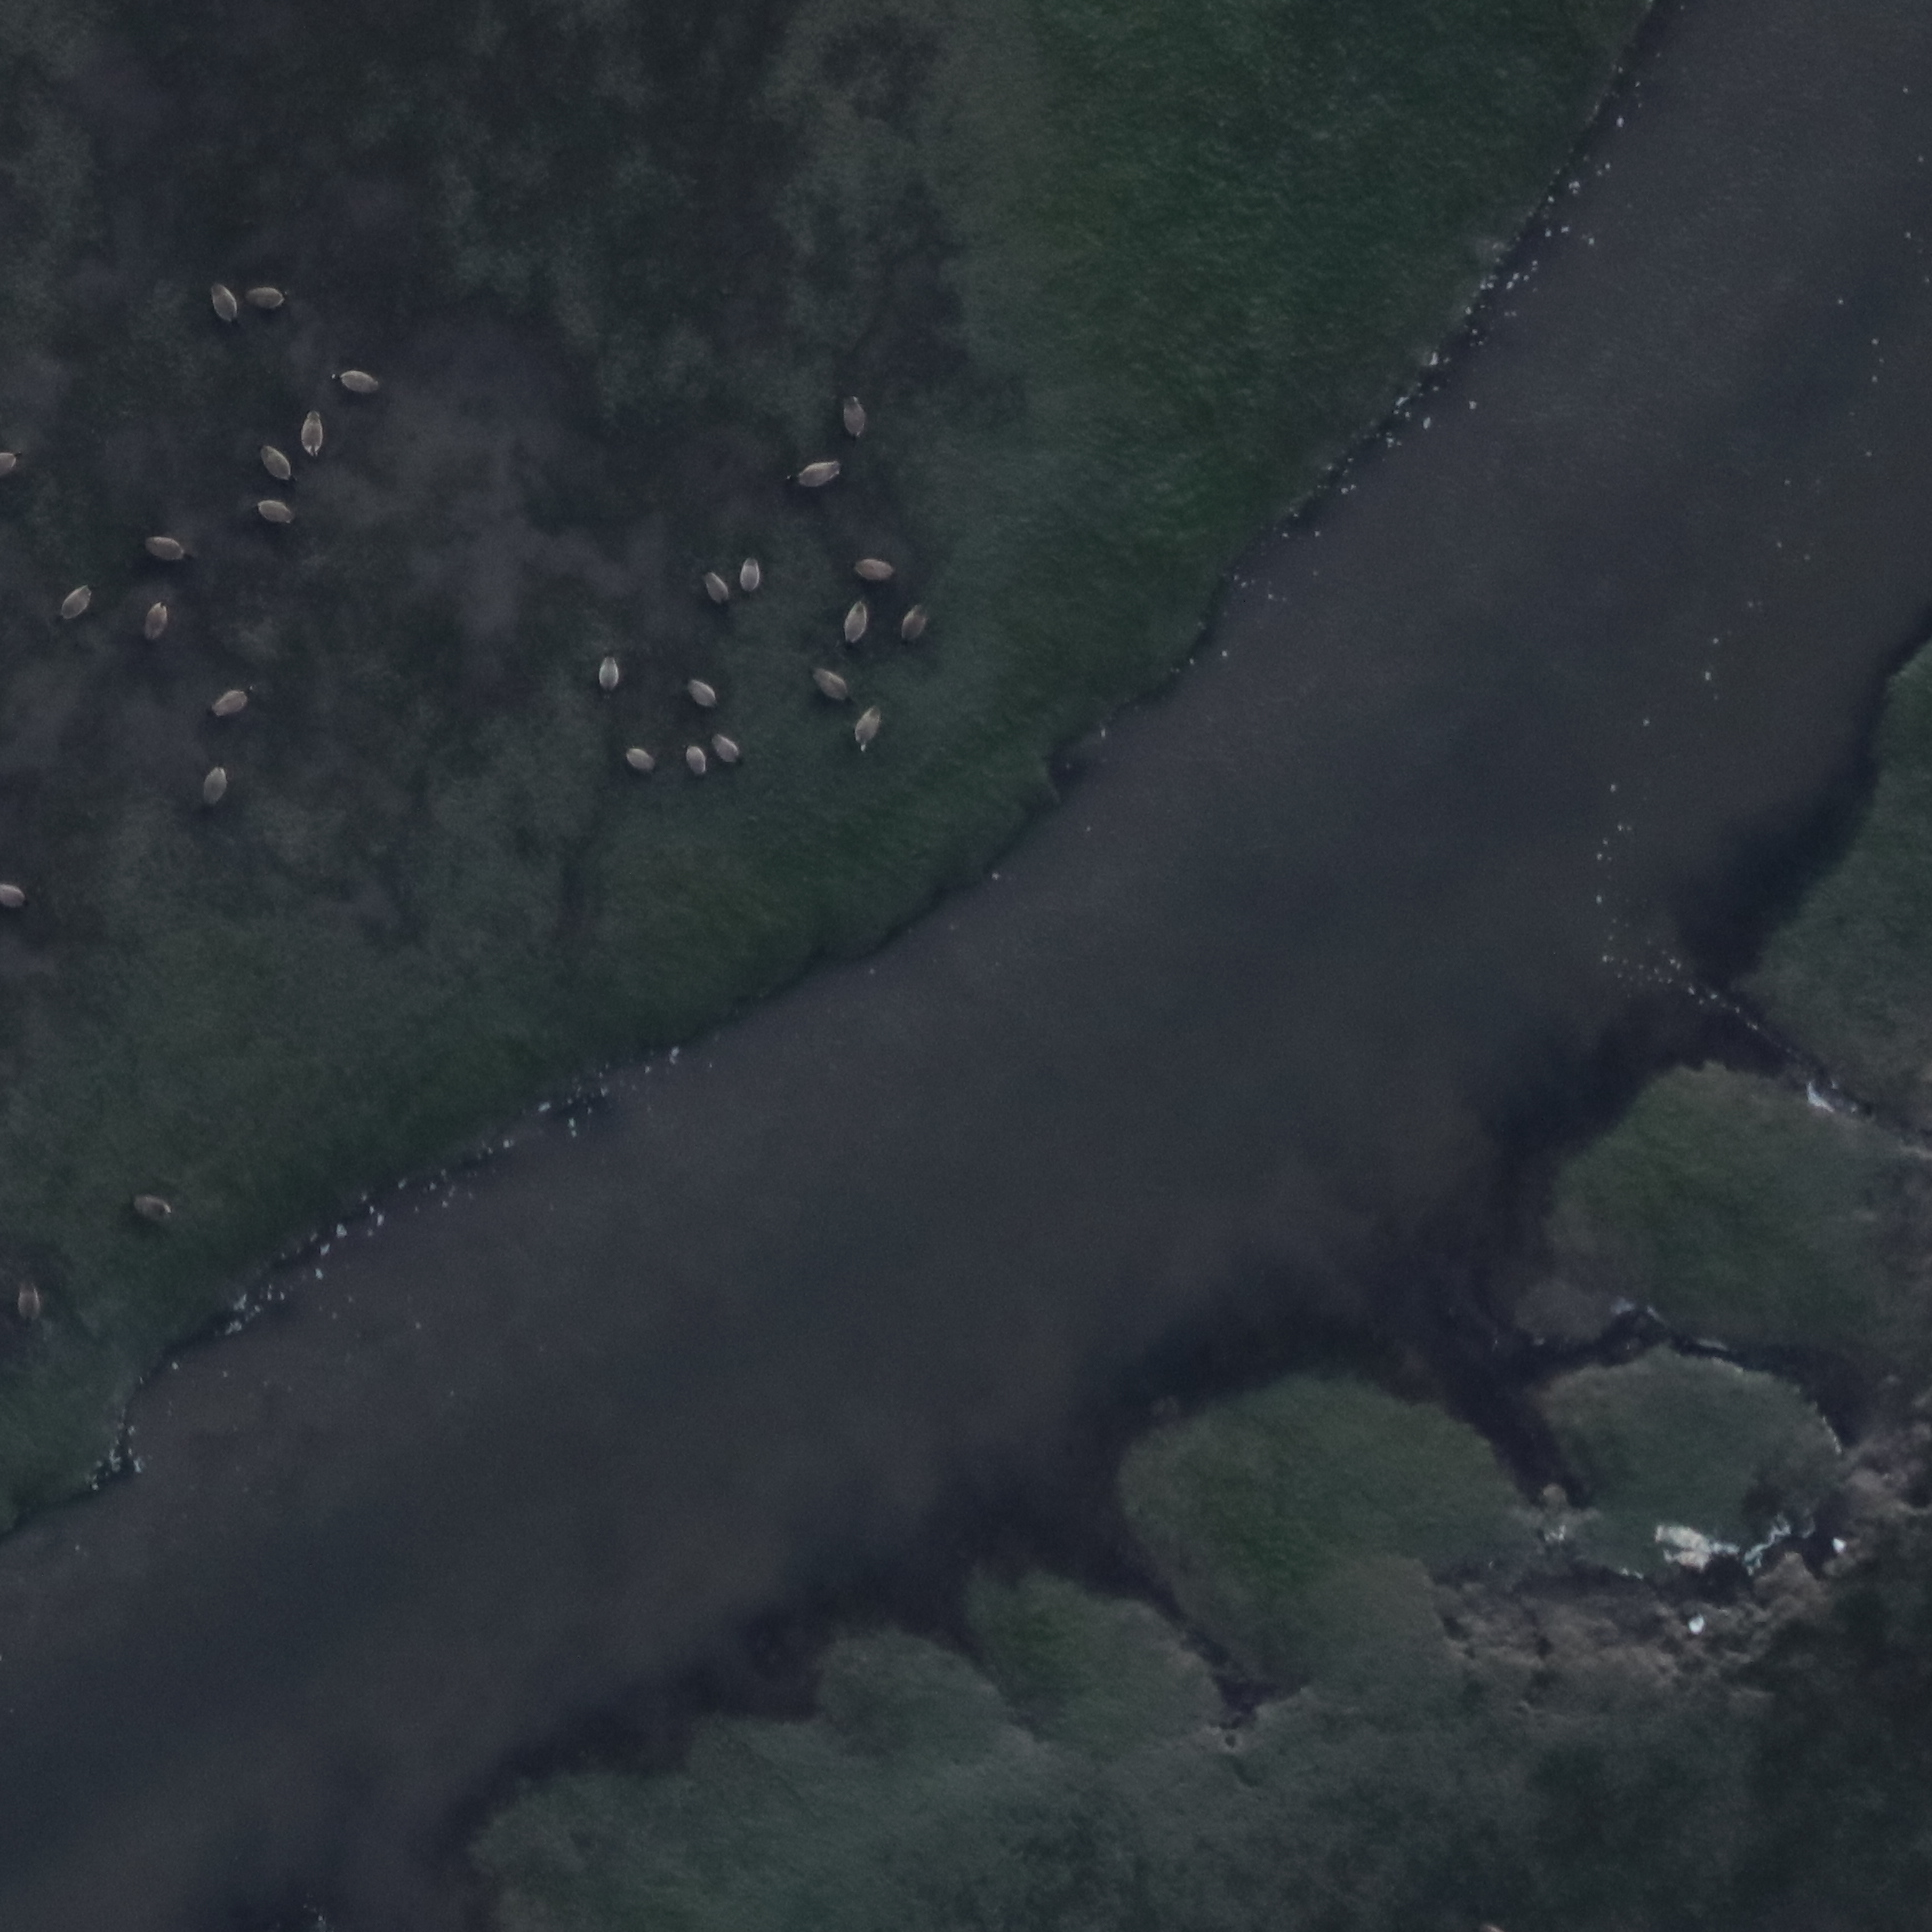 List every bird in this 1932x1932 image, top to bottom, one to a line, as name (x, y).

Canada goose (268, 297)
Canada goose (223, 305)
Canada goose (355, 382)
Canada goose (855, 418)
Canada goose (312, 436)
Canada goose (273, 466)
Canada goose (817, 477)
Canada goose (272, 515)
Canada goose (164, 551)
Canada goose (875, 570)
Canada goose (749, 576)
Canada goose (714, 587)
Canada goose (76, 603)
Canada goose (155, 620)
Canada goose (856, 623)
Canada goose (912, 626)
Canada goose (609, 674)
Canada goose (829, 685)
Canada goose (704, 695)
Canada goose (230, 703)
Canada goose (867, 727)
Canada goose (726, 751)
Canada goose (641, 760)
Canada goose (697, 761)
Canada goose (214, 785)
Canada goose (8, 898)
Canada goose (152, 1209)
Canada goose (28, 1304)